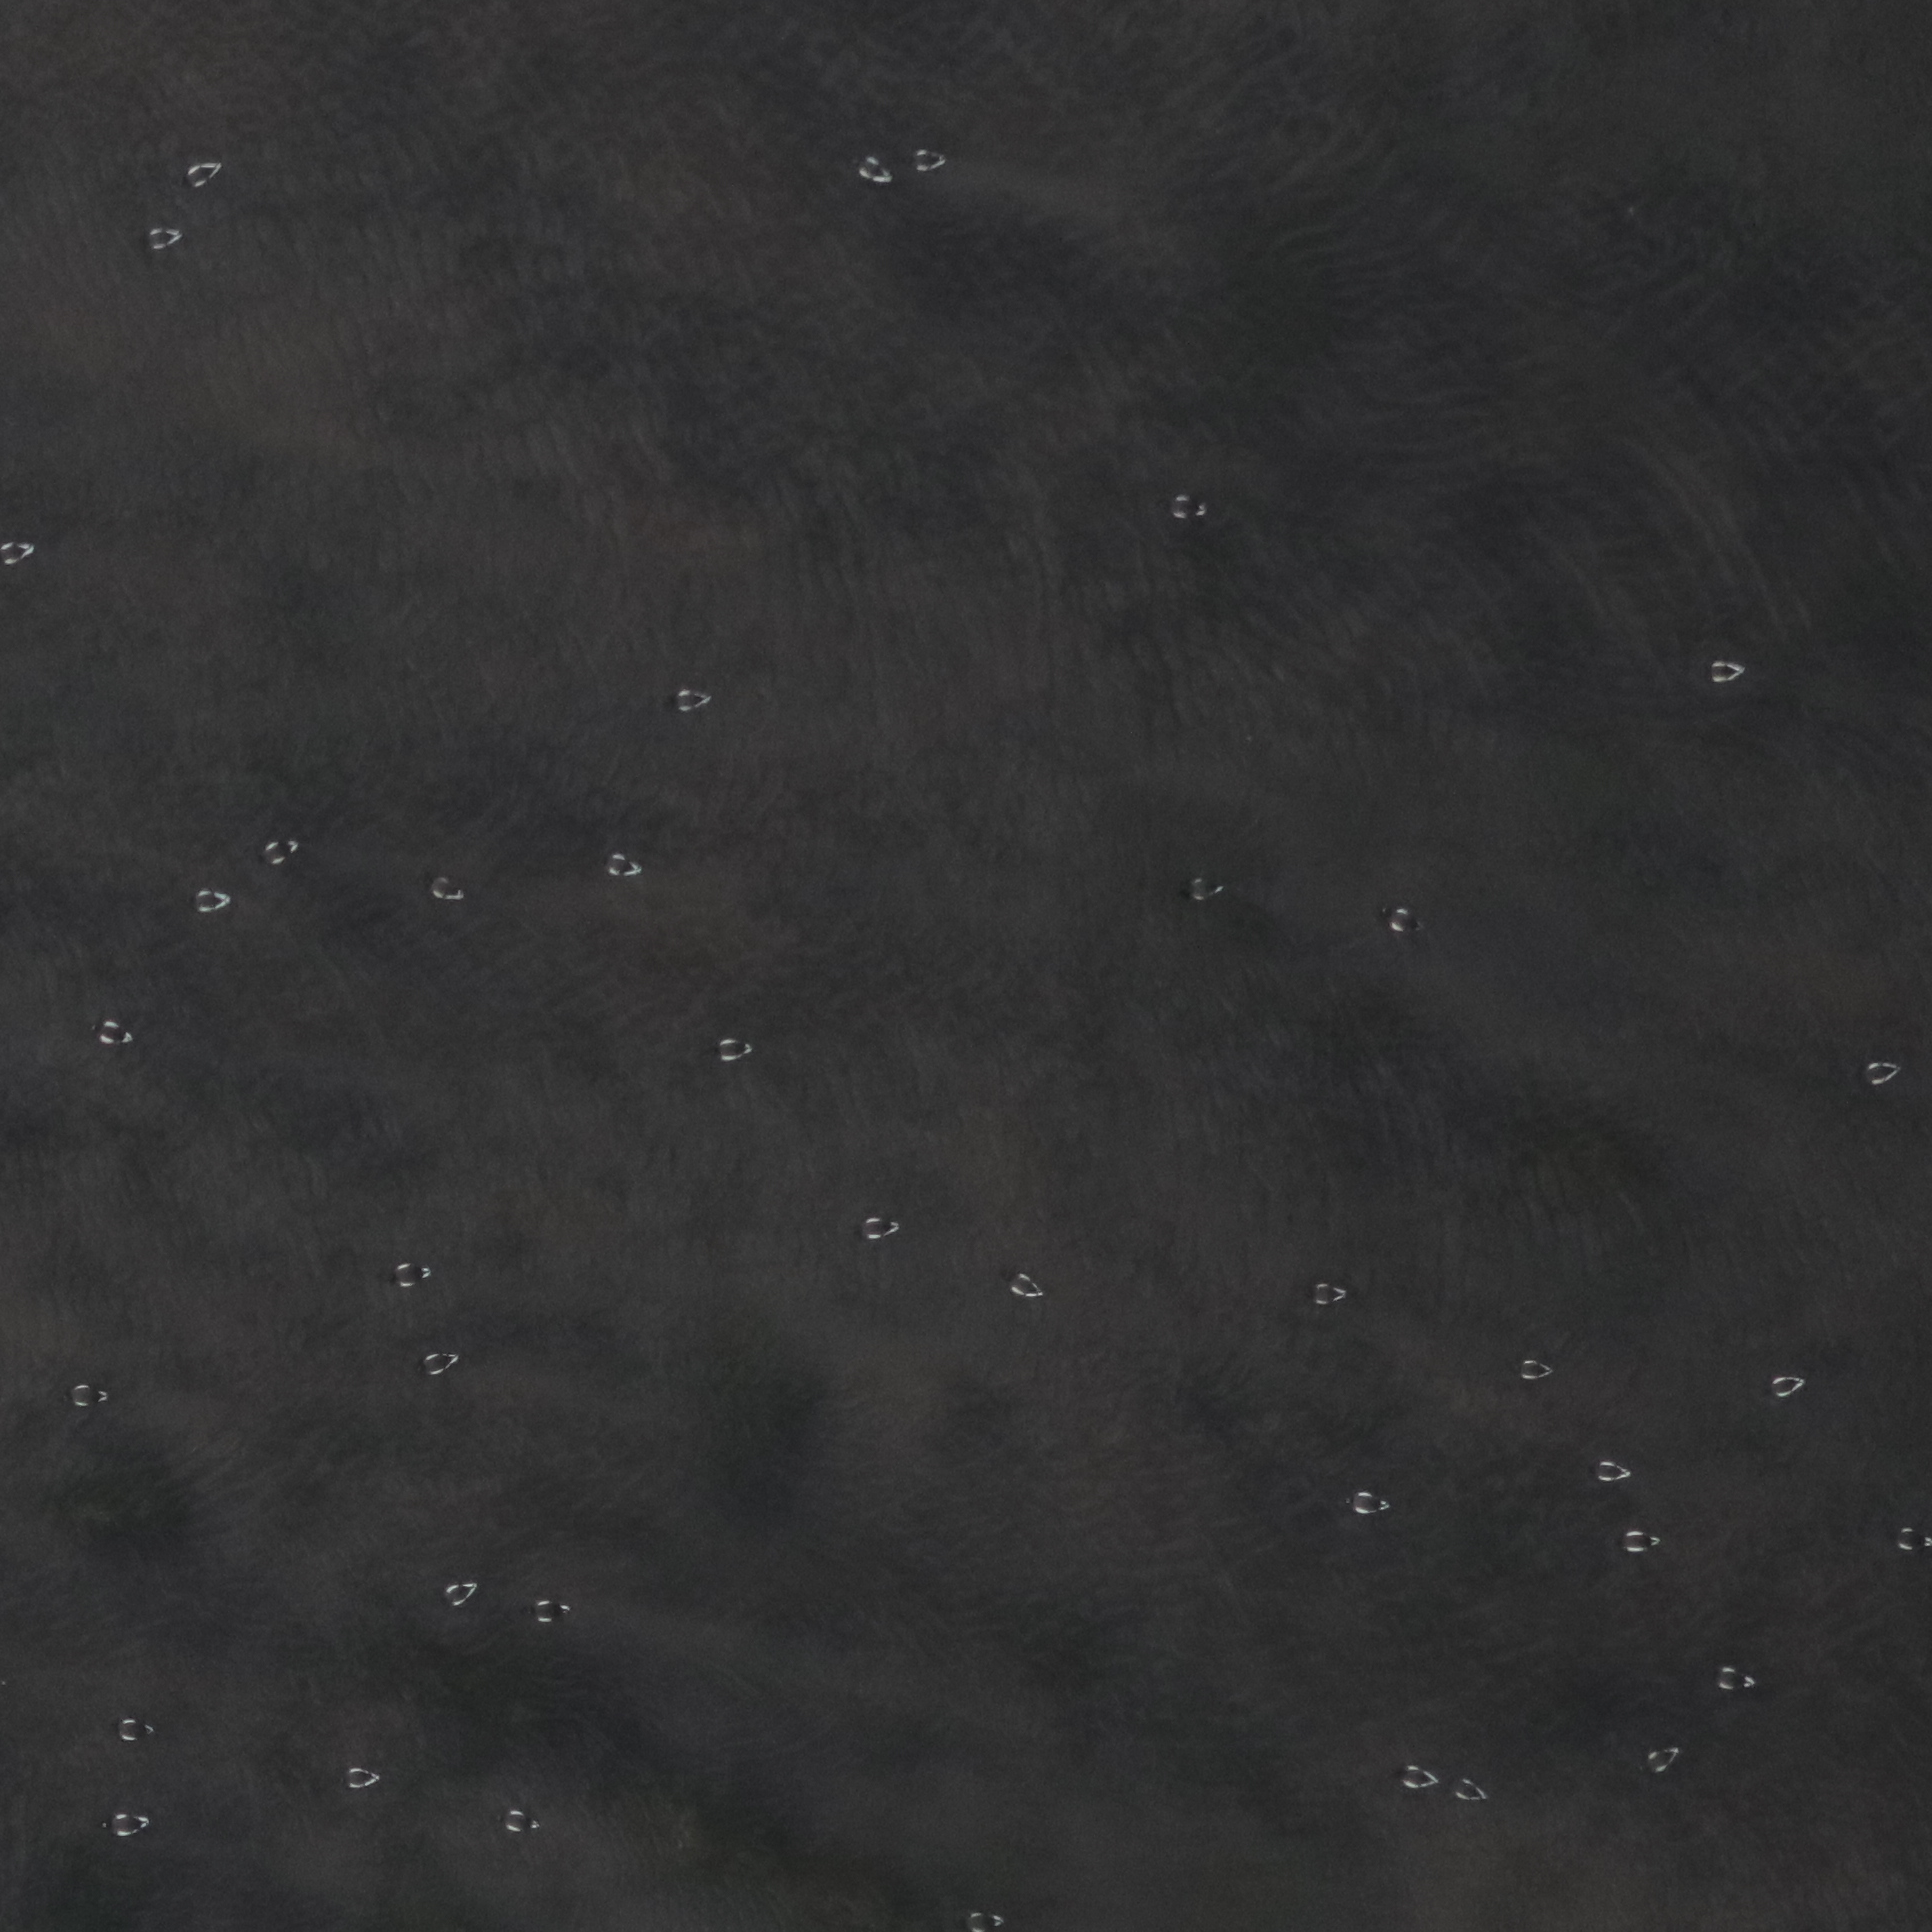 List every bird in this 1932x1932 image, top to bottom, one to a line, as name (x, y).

brant (930, 161)
brant (873, 169)
brant (203, 176)
brant (158, 239)
brant (1185, 511)
brant (12, 553)
brant (1720, 671)
brant (690, 701)
brant (279, 852)
brant (618, 862)
brant (445, 890)
brant (1203, 890)
brant (208, 902)
brant (1402, 921)
brant (112, 1034)
brant (731, 1050)
brant (1880, 1074)
brant (876, 1227)
brant (409, 1275)
brant (1023, 1285)
brant (1327, 1295)
brant (437, 1362)
brant (1534, 1368)
brant (1784, 1385)
brant (85, 1396)
brant (1609, 1471)
brant (1369, 1503)
brant (1637, 1540)
brant (1912, 1540)
brant (459, 1594)
brant (548, 1610)
brant (1734, 1678)
brant (129, 1727)
brant (1662, 1761)
brant (358, 1775)
brant (1416, 1776)
brant (1470, 1788)
brant (518, 1821)
brant (124, 1824)
brant (981, 1922)